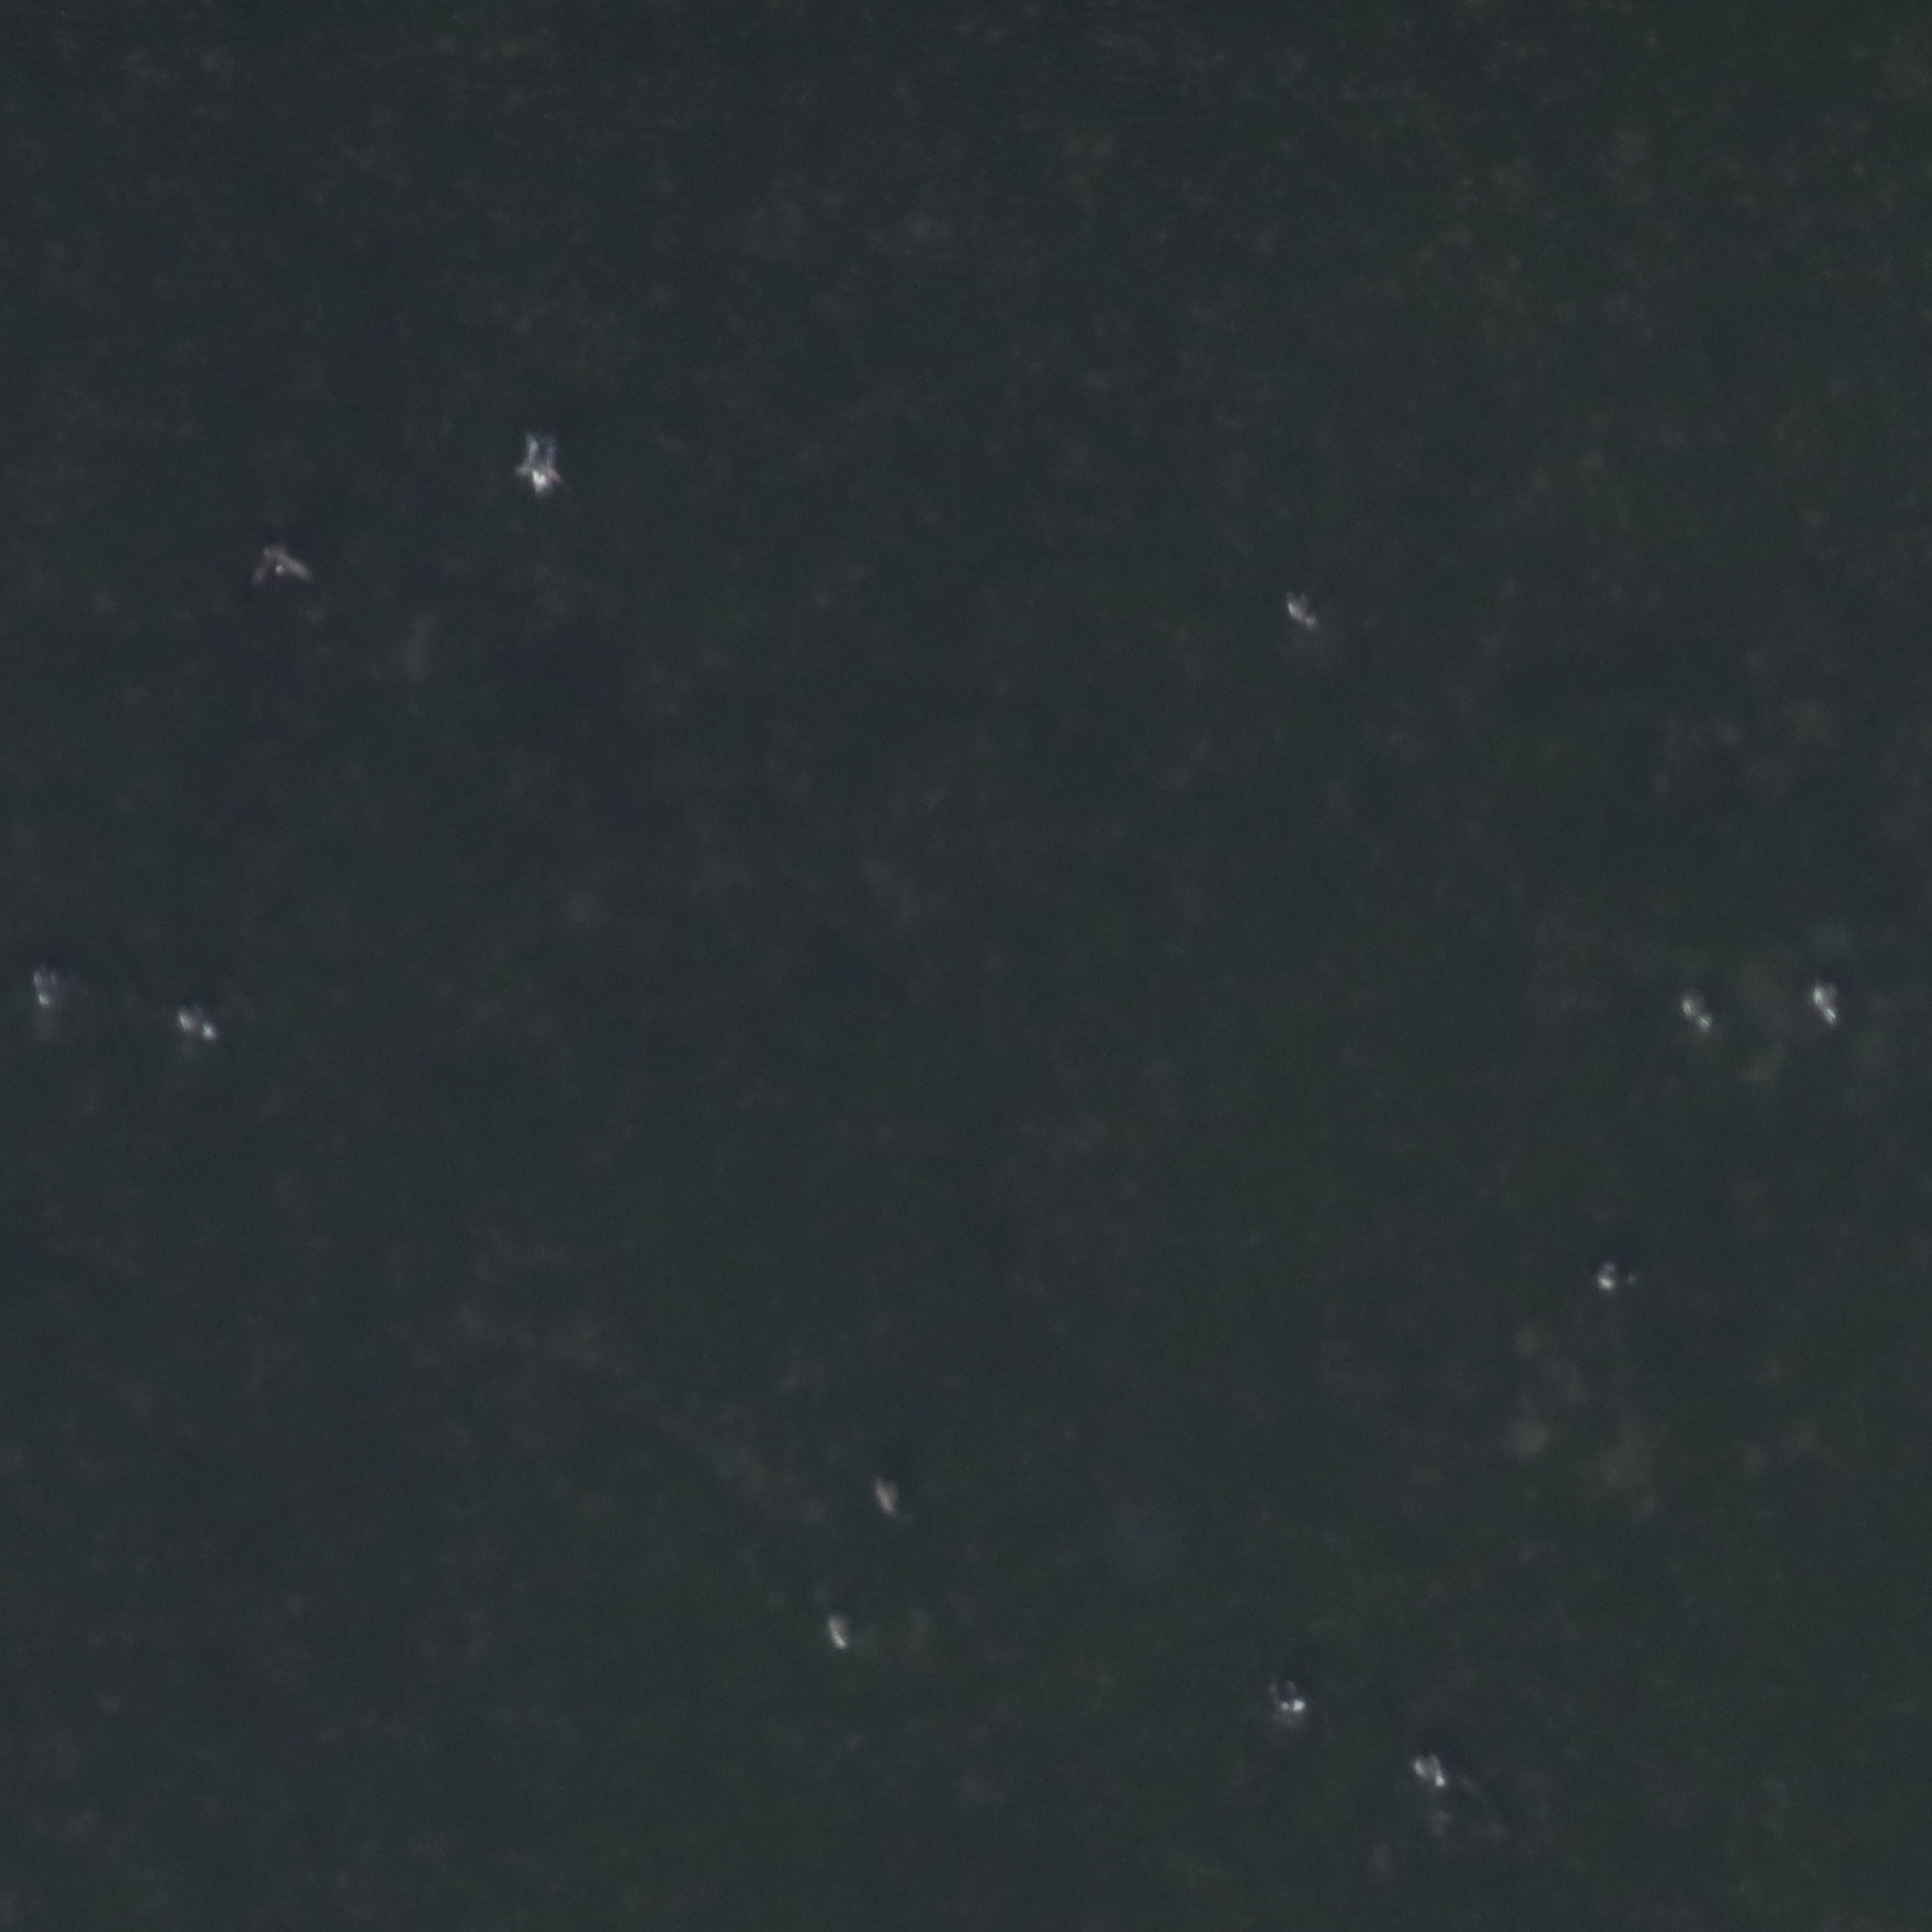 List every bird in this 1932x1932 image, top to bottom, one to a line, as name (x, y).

brant (543, 465)
brant (274, 558)
brant (1303, 609)
brant (45, 983)
brant (1825, 999)
brant (1694, 1001)
brant (194, 1023)
brant (1615, 1278)
brant (889, 1493)
brant (839, 1627)
brant (1283, 1691)
brant (1431, 1768)